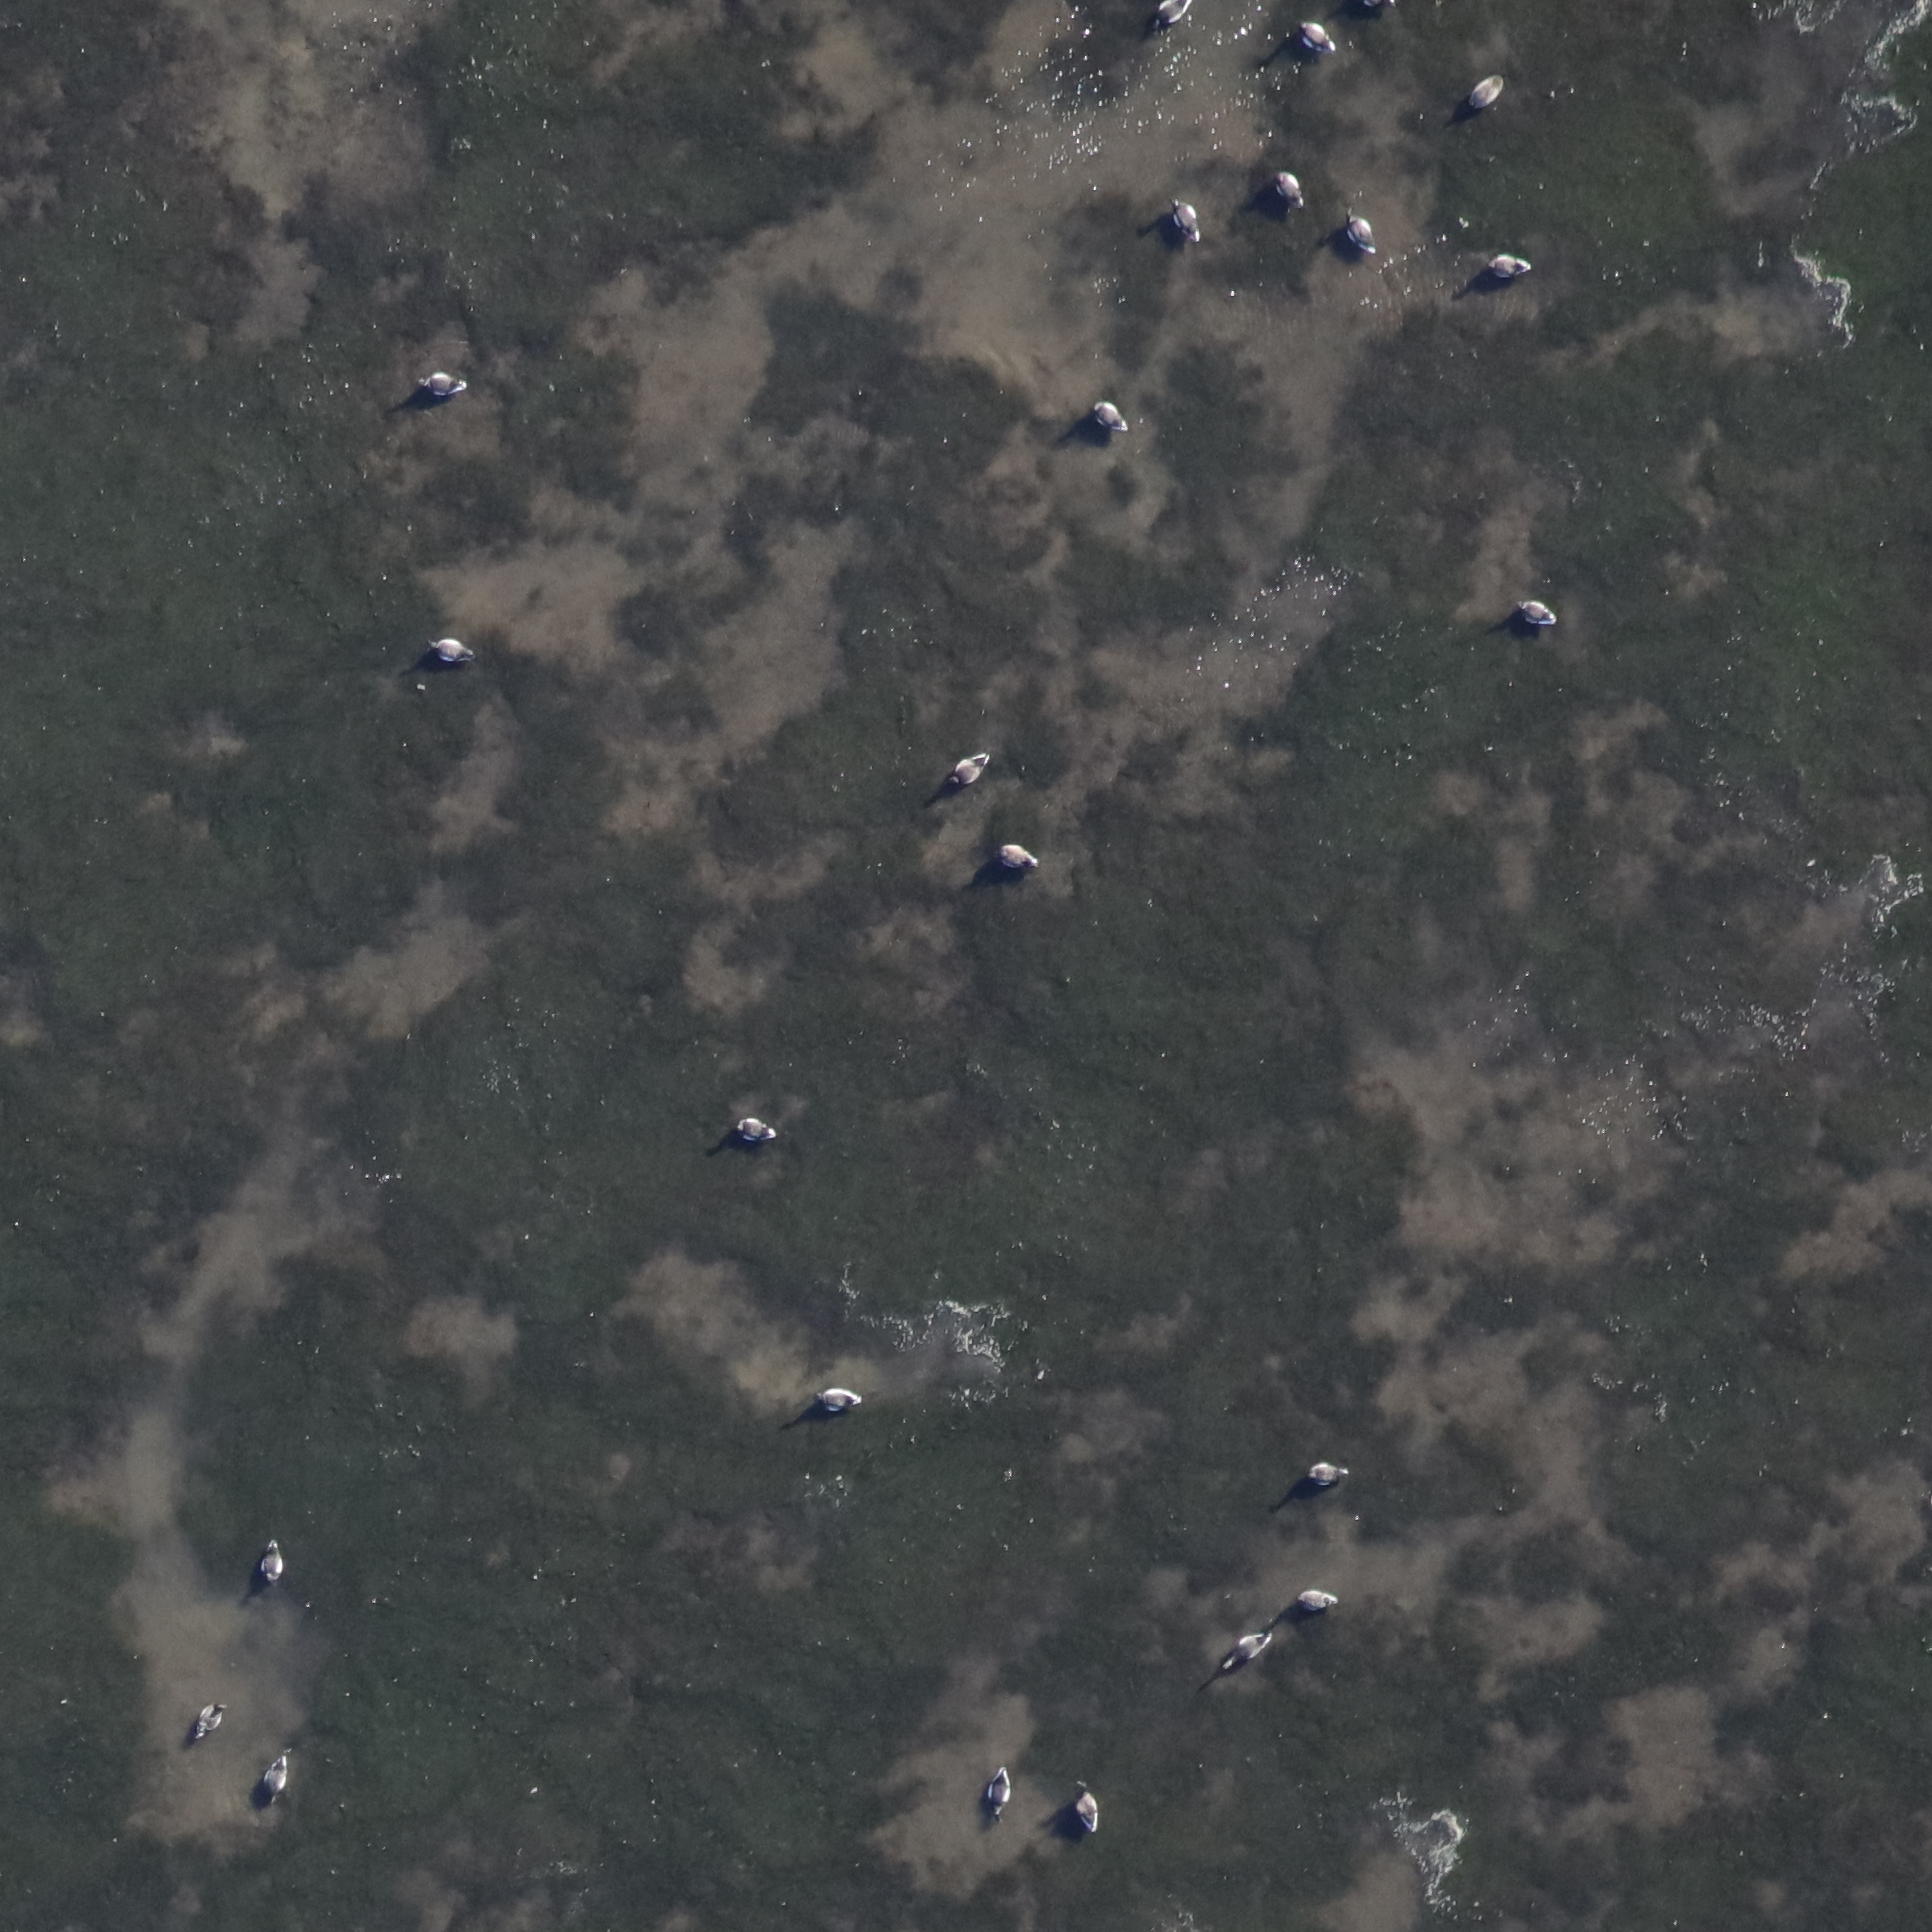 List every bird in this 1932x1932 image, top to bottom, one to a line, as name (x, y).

brant (1168, 5)
brant (1321, 38)
Canada goose (1486, 91)
brant (1289, 189)
brant (1185, 220)
brant (1360, 231)
brant (1506, 266)
brant (445, 385)
brant (1107, 416)
brant (1536, 612)
brant (450, 651)
brant (968, 771)
brant (1017, 856)
brant (755, 1130)
brant (838, 1400)
brant (1328, 1474)
brant (271, 1562)
brant (1313, 1600)
brant (1250, 1647)
brant (206, 1722)
brant (276, 1778)
brant (998, 1792)
brant (1085, 1808)